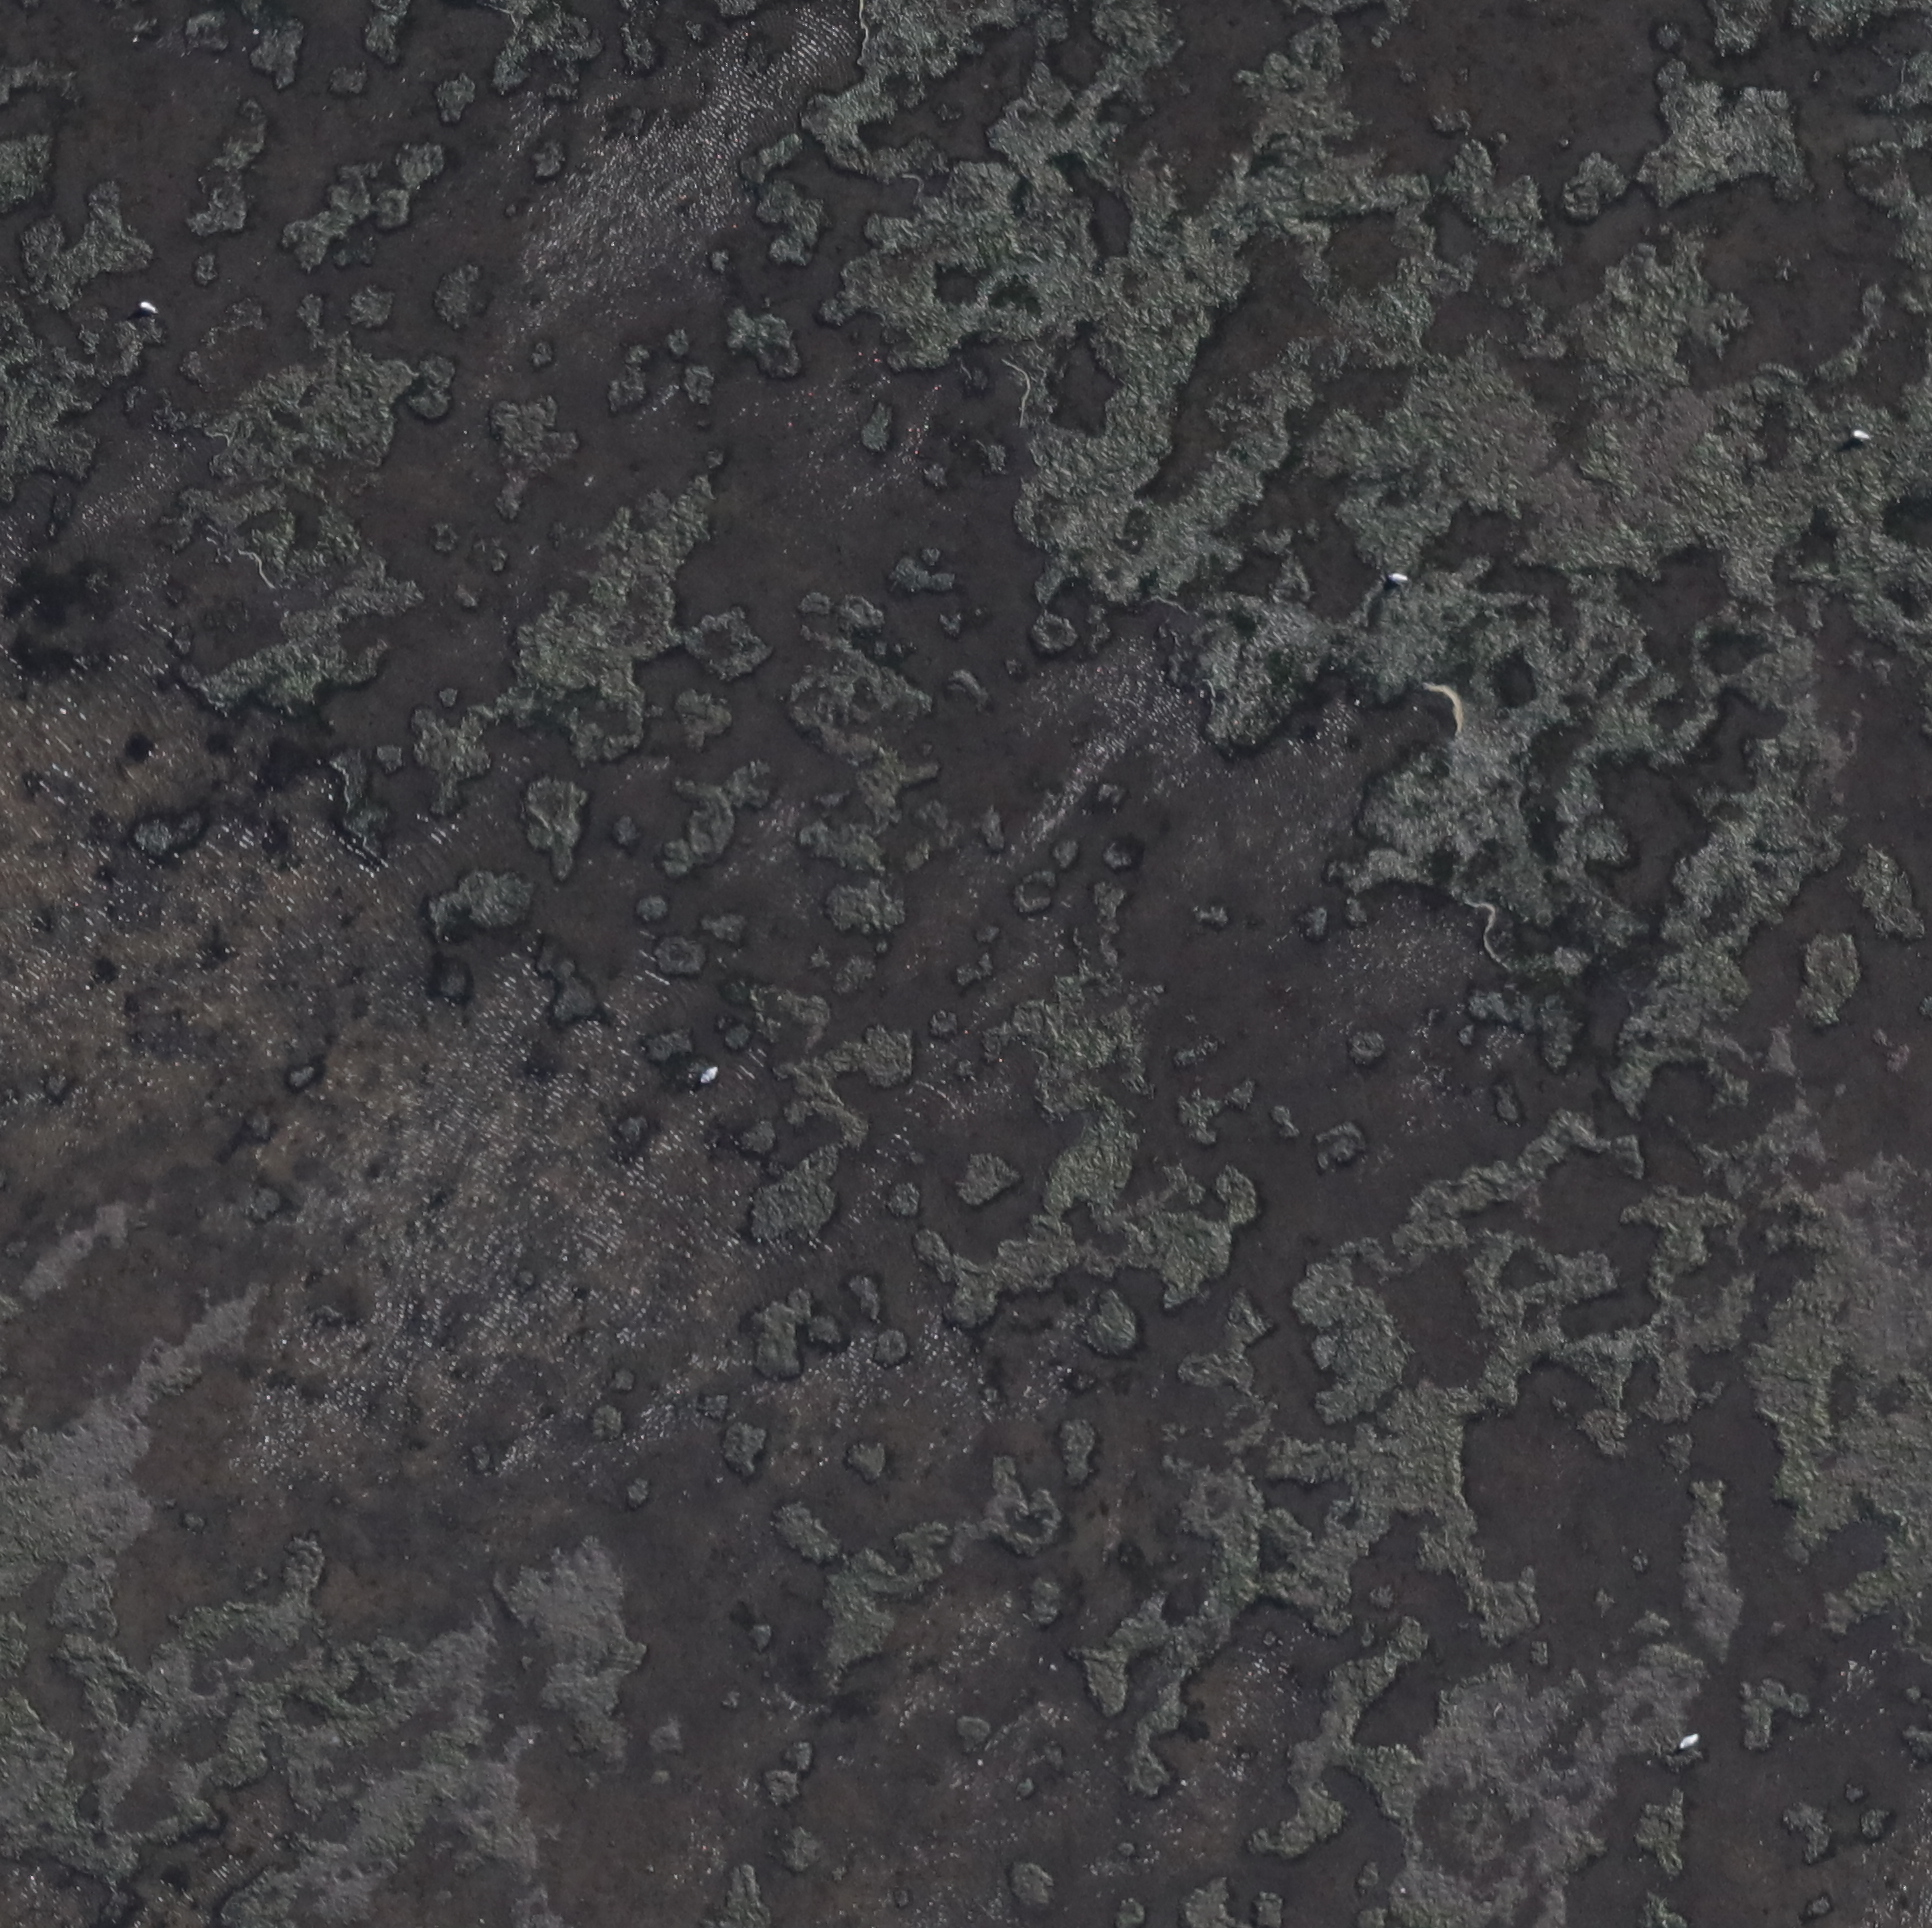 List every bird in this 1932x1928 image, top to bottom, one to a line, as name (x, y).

gull (147, 306)
gull (1862, 435)
gull (1398, 578)
gull (710, 1075)
gull (1691, 1740)